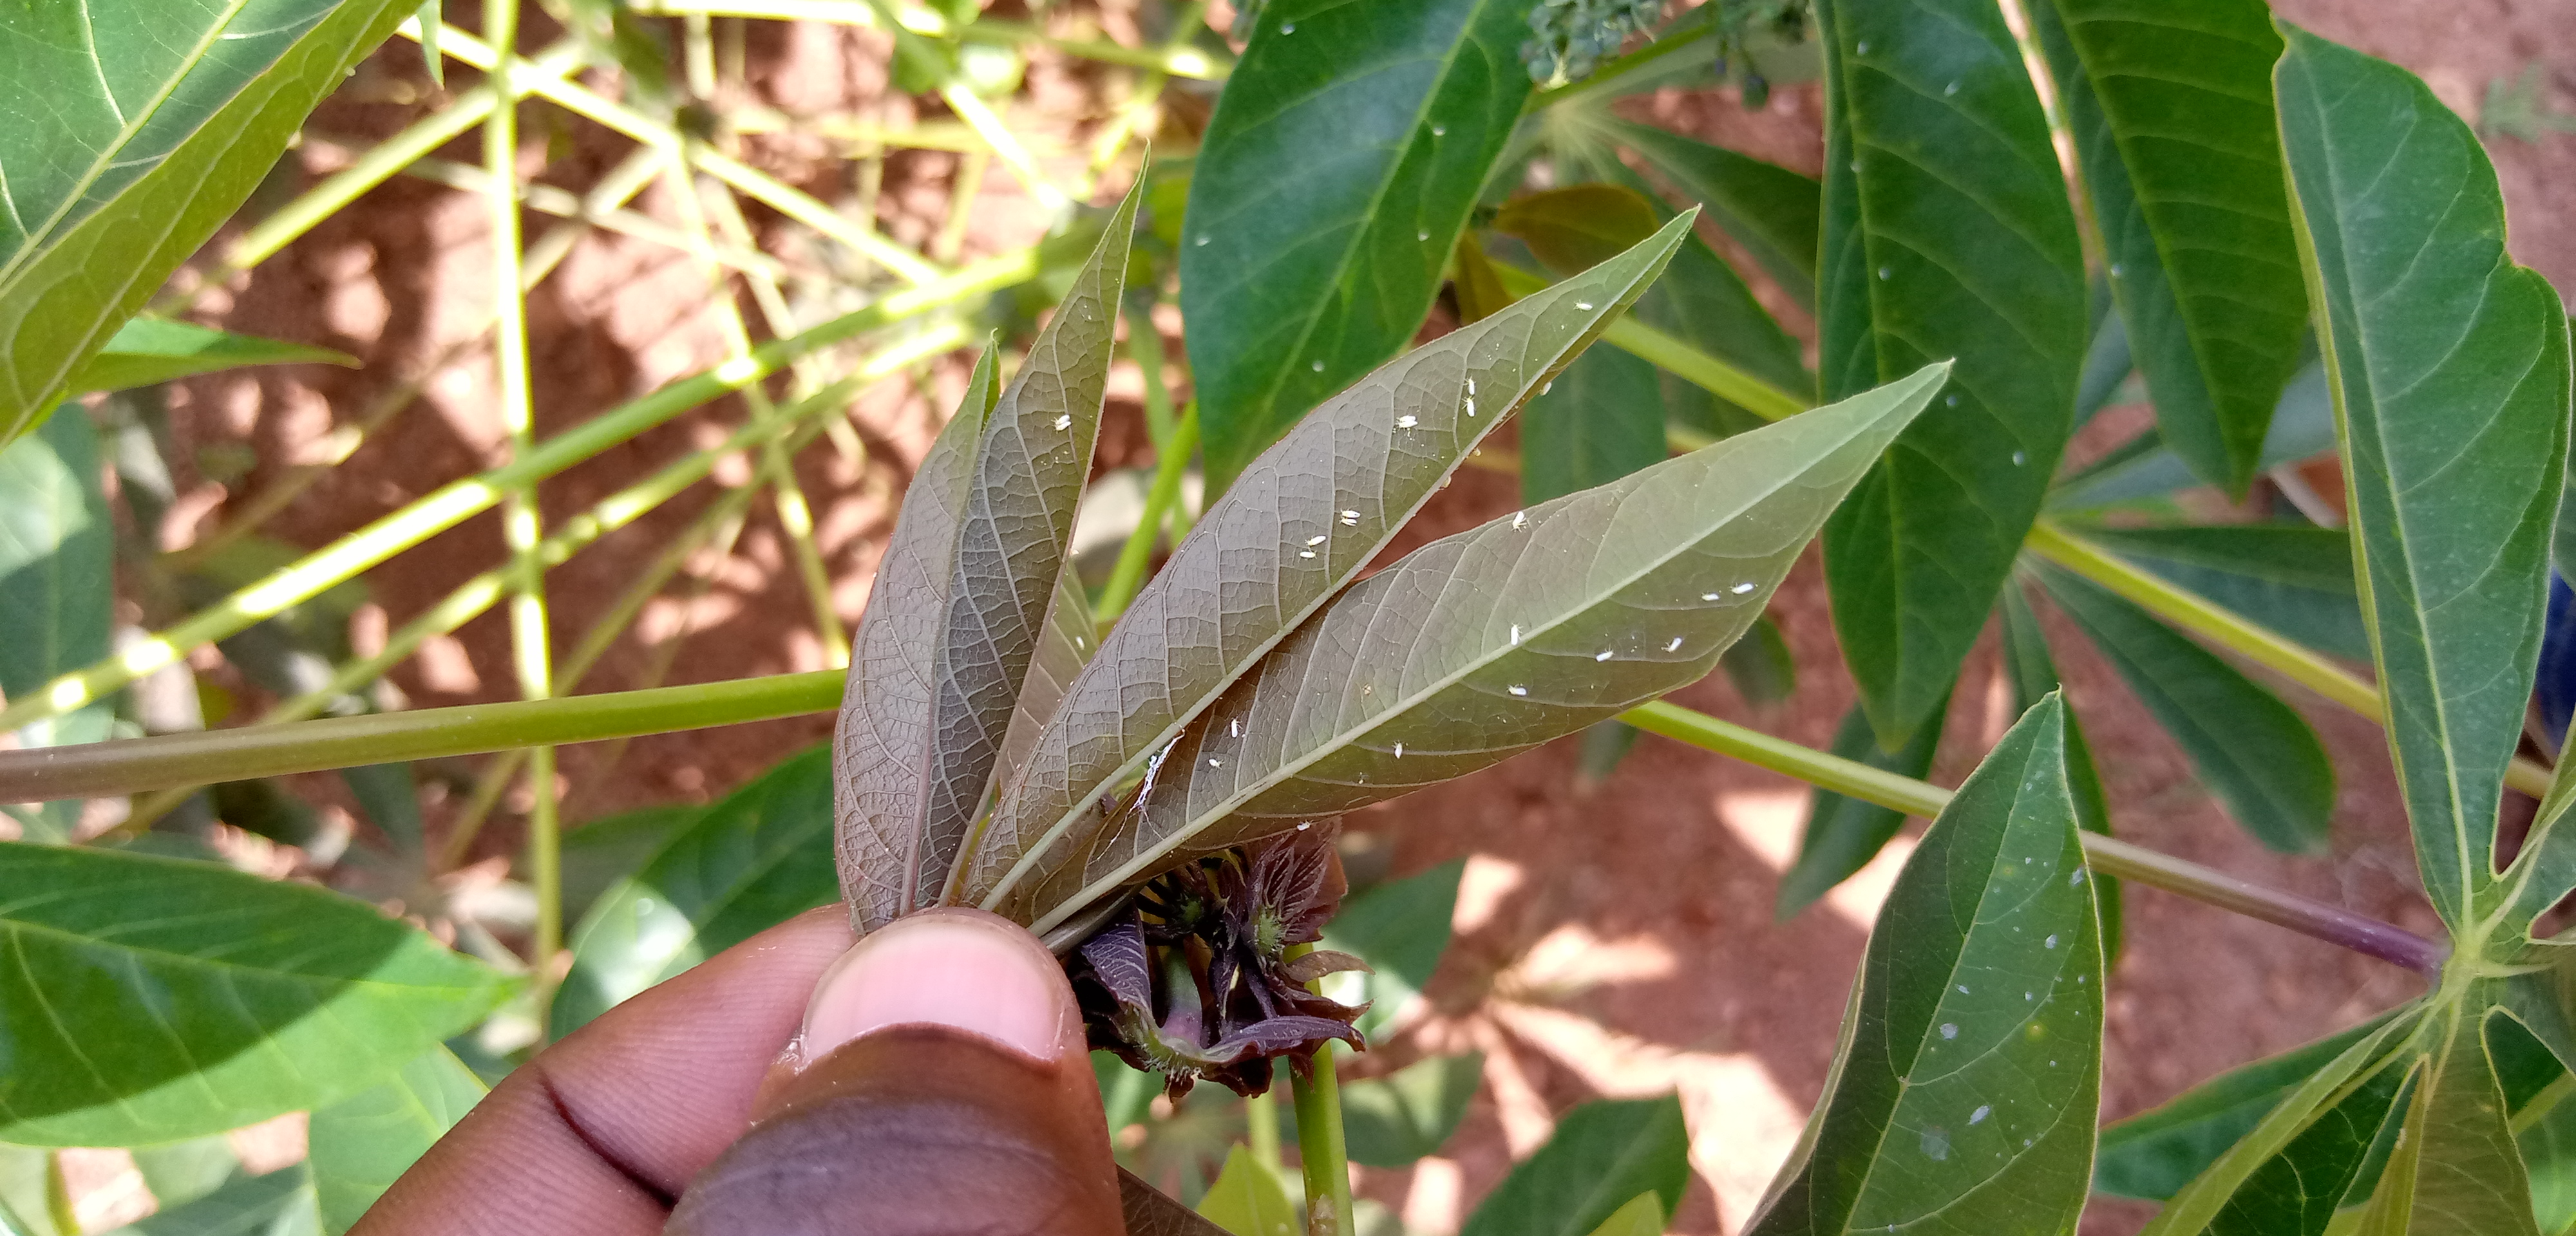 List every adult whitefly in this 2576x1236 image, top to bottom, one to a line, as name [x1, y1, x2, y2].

whitefly [1572, 296, 1596, 315]
whitefly [1465, 372, 1479, 396]
whitefly [1535, 379, 1556, 399]
whitefly [1463, 396, 1479, 422]
whitefly [1396, 411, 1417, 422]
whitefly [1054, 413, 1072, 426]
whitefly [1055, 419, 1074, 435]
whitefly [1396, 420, 1419, 432]
whitefly [1468, 445, 1484, 460]
whitefly [1439, 473, 1454, 491]
whitefly [1336, 507, 1363, 523]
whitefly [1509, 507, 1529, 534]
whitefly [1339, 516, 1358, 529]
whitefly [1305, 534, 1330, 548]
whitefly [1298, 548, 1318, 563]
whitefly [1727, 578, 1759, 599]
whitefly [1696, 588, 1722, 603]
whitefly [1508, 620, 1523, 649]
whitefly [1662, 634, 1689, 659]
whitefly [1591, 646, 1619, 667]
whitefly [1502, 681, 1535, 698]
whitefly [1227, 714, 1245, 740]
whitefly [1390, 738, 1406, 760]
whitefly [1205, 755, 1227, 774]
whitefly [1294, 816, 1316, 835]